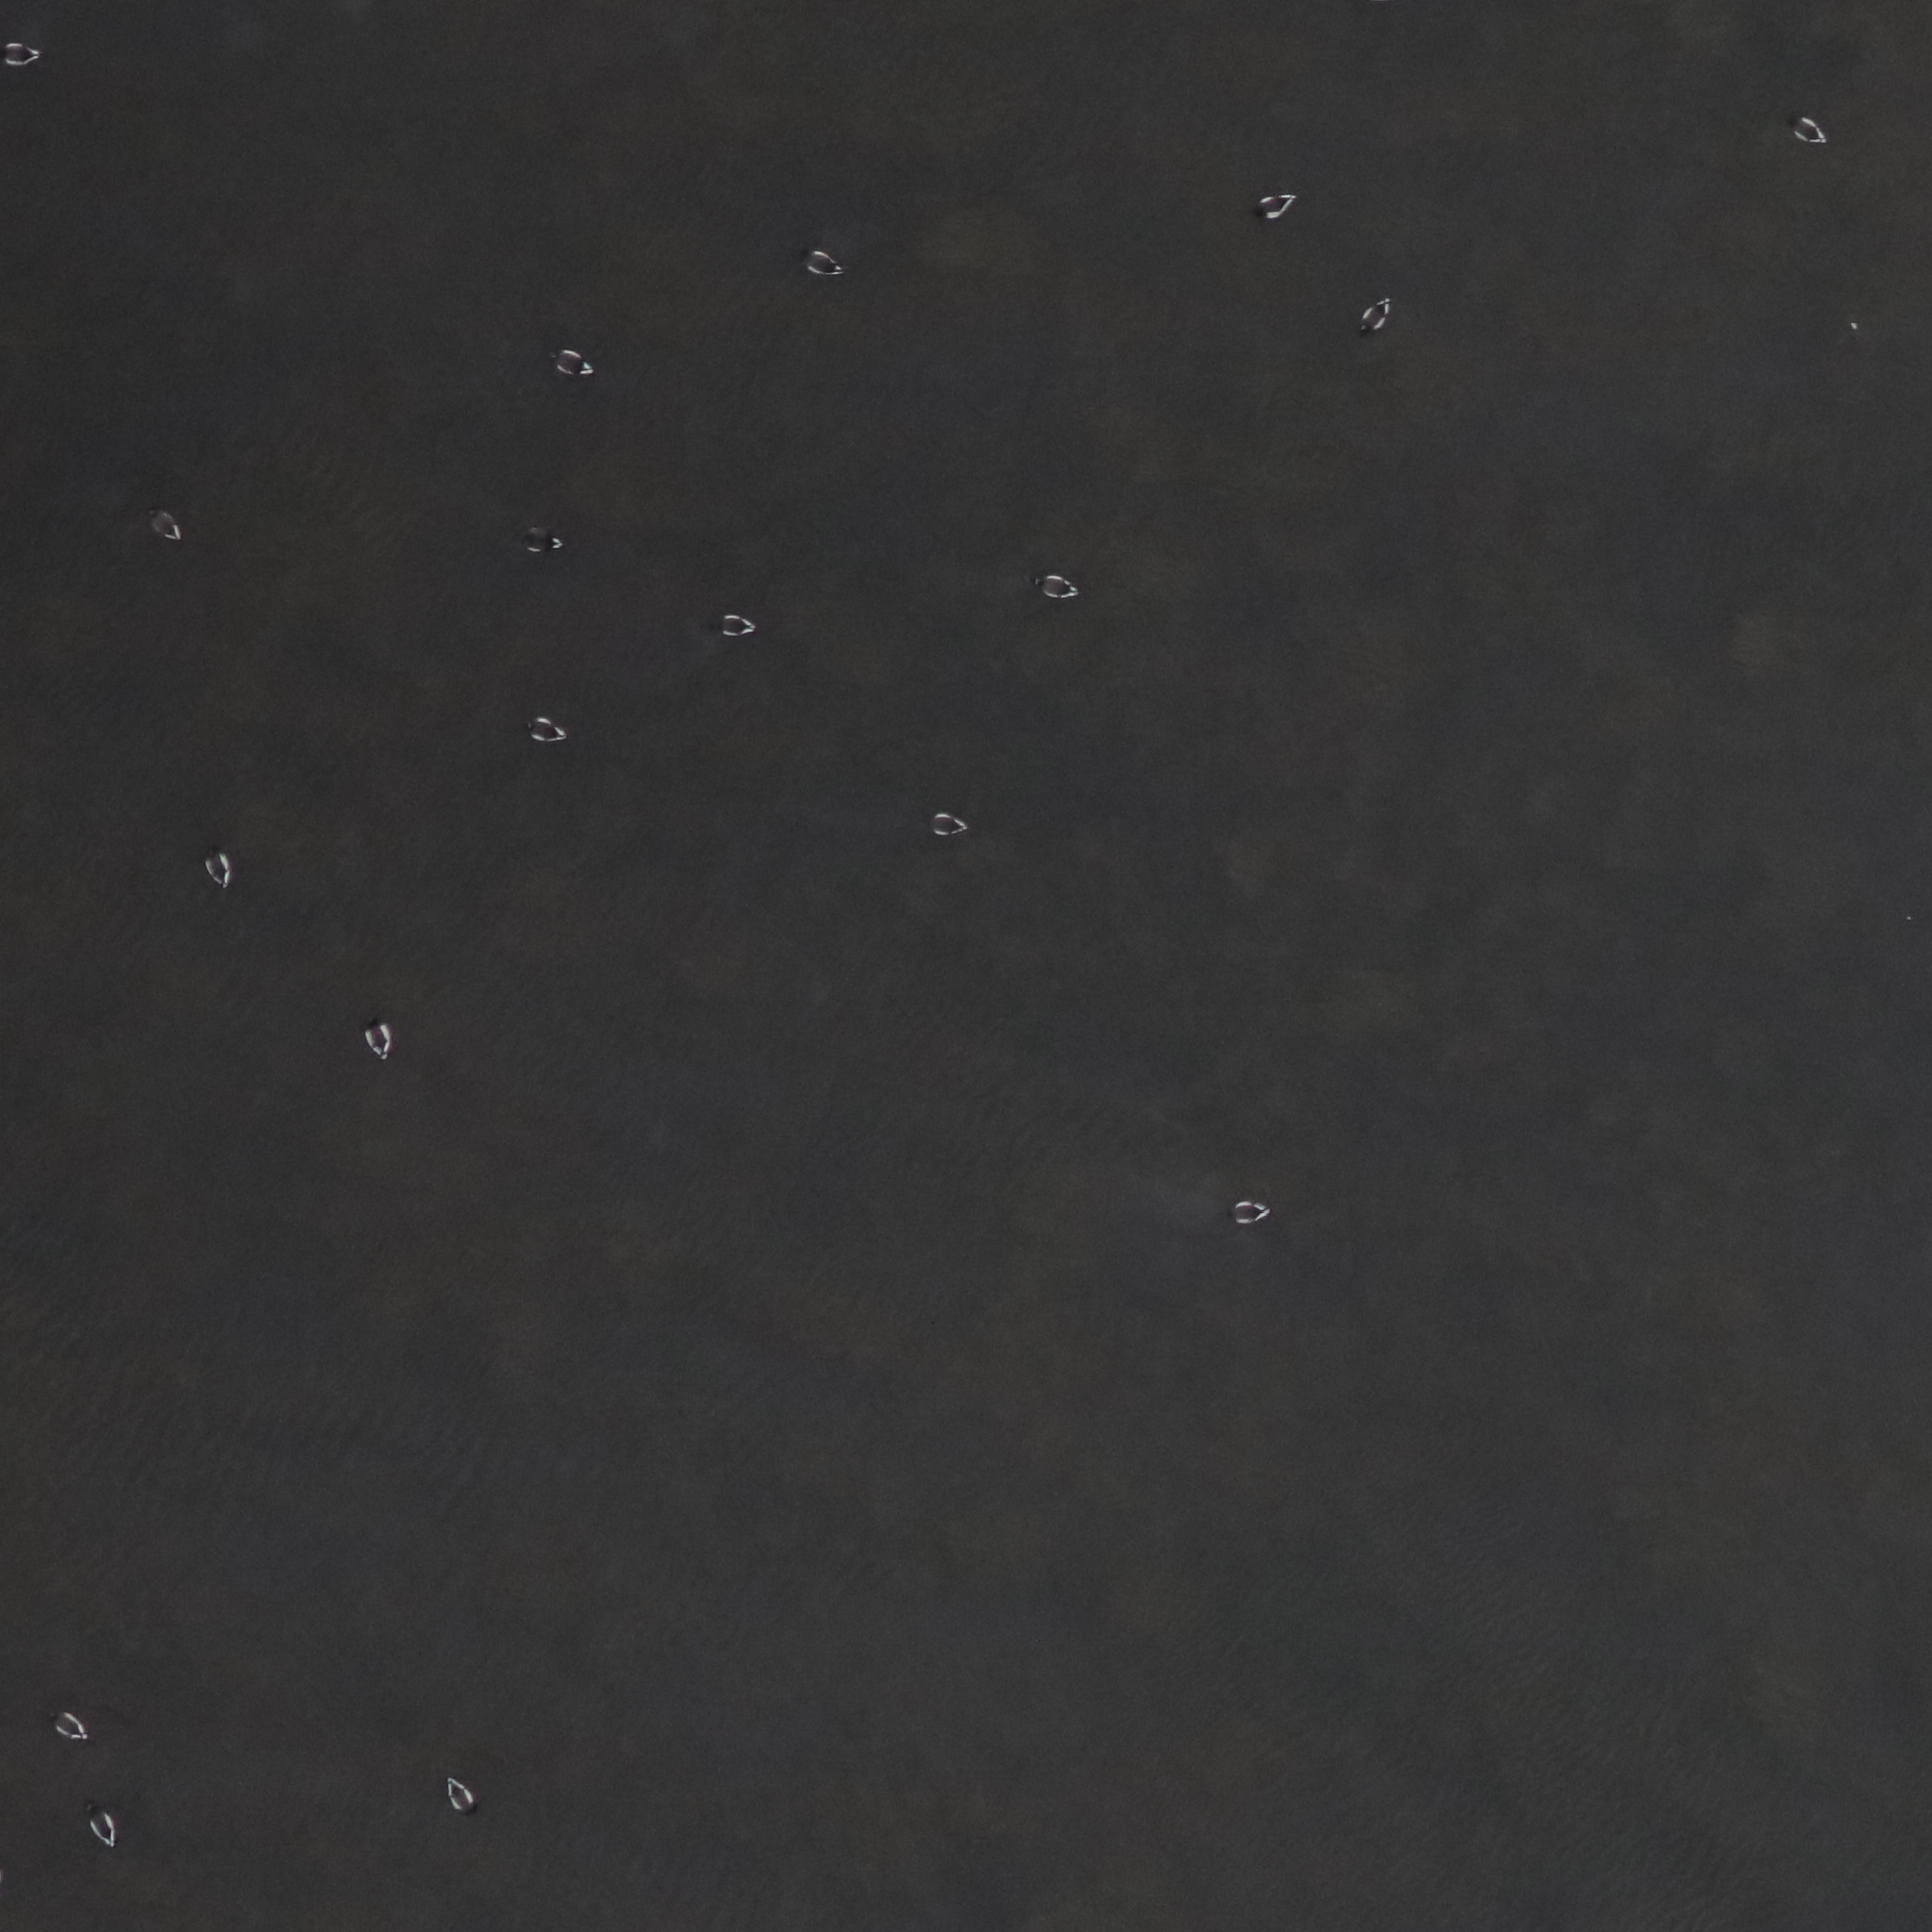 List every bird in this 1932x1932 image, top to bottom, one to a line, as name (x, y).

brant (19, 52)
brant (1804, 129)
brant (1275, 207)
brant (822, 265)
brant (1373, 317)
brant (572, 365)
brant (164, 522)
brant (542, 542)
brant (1055, 586)
brant (735, 626)
brant (545, 731)
brant (948, 825)
brant (219, 867)
brant (377, 1037)
brant (1247, 1212)
brant (70, 1724)
brant (463, 1797)
brant (102, 1824)